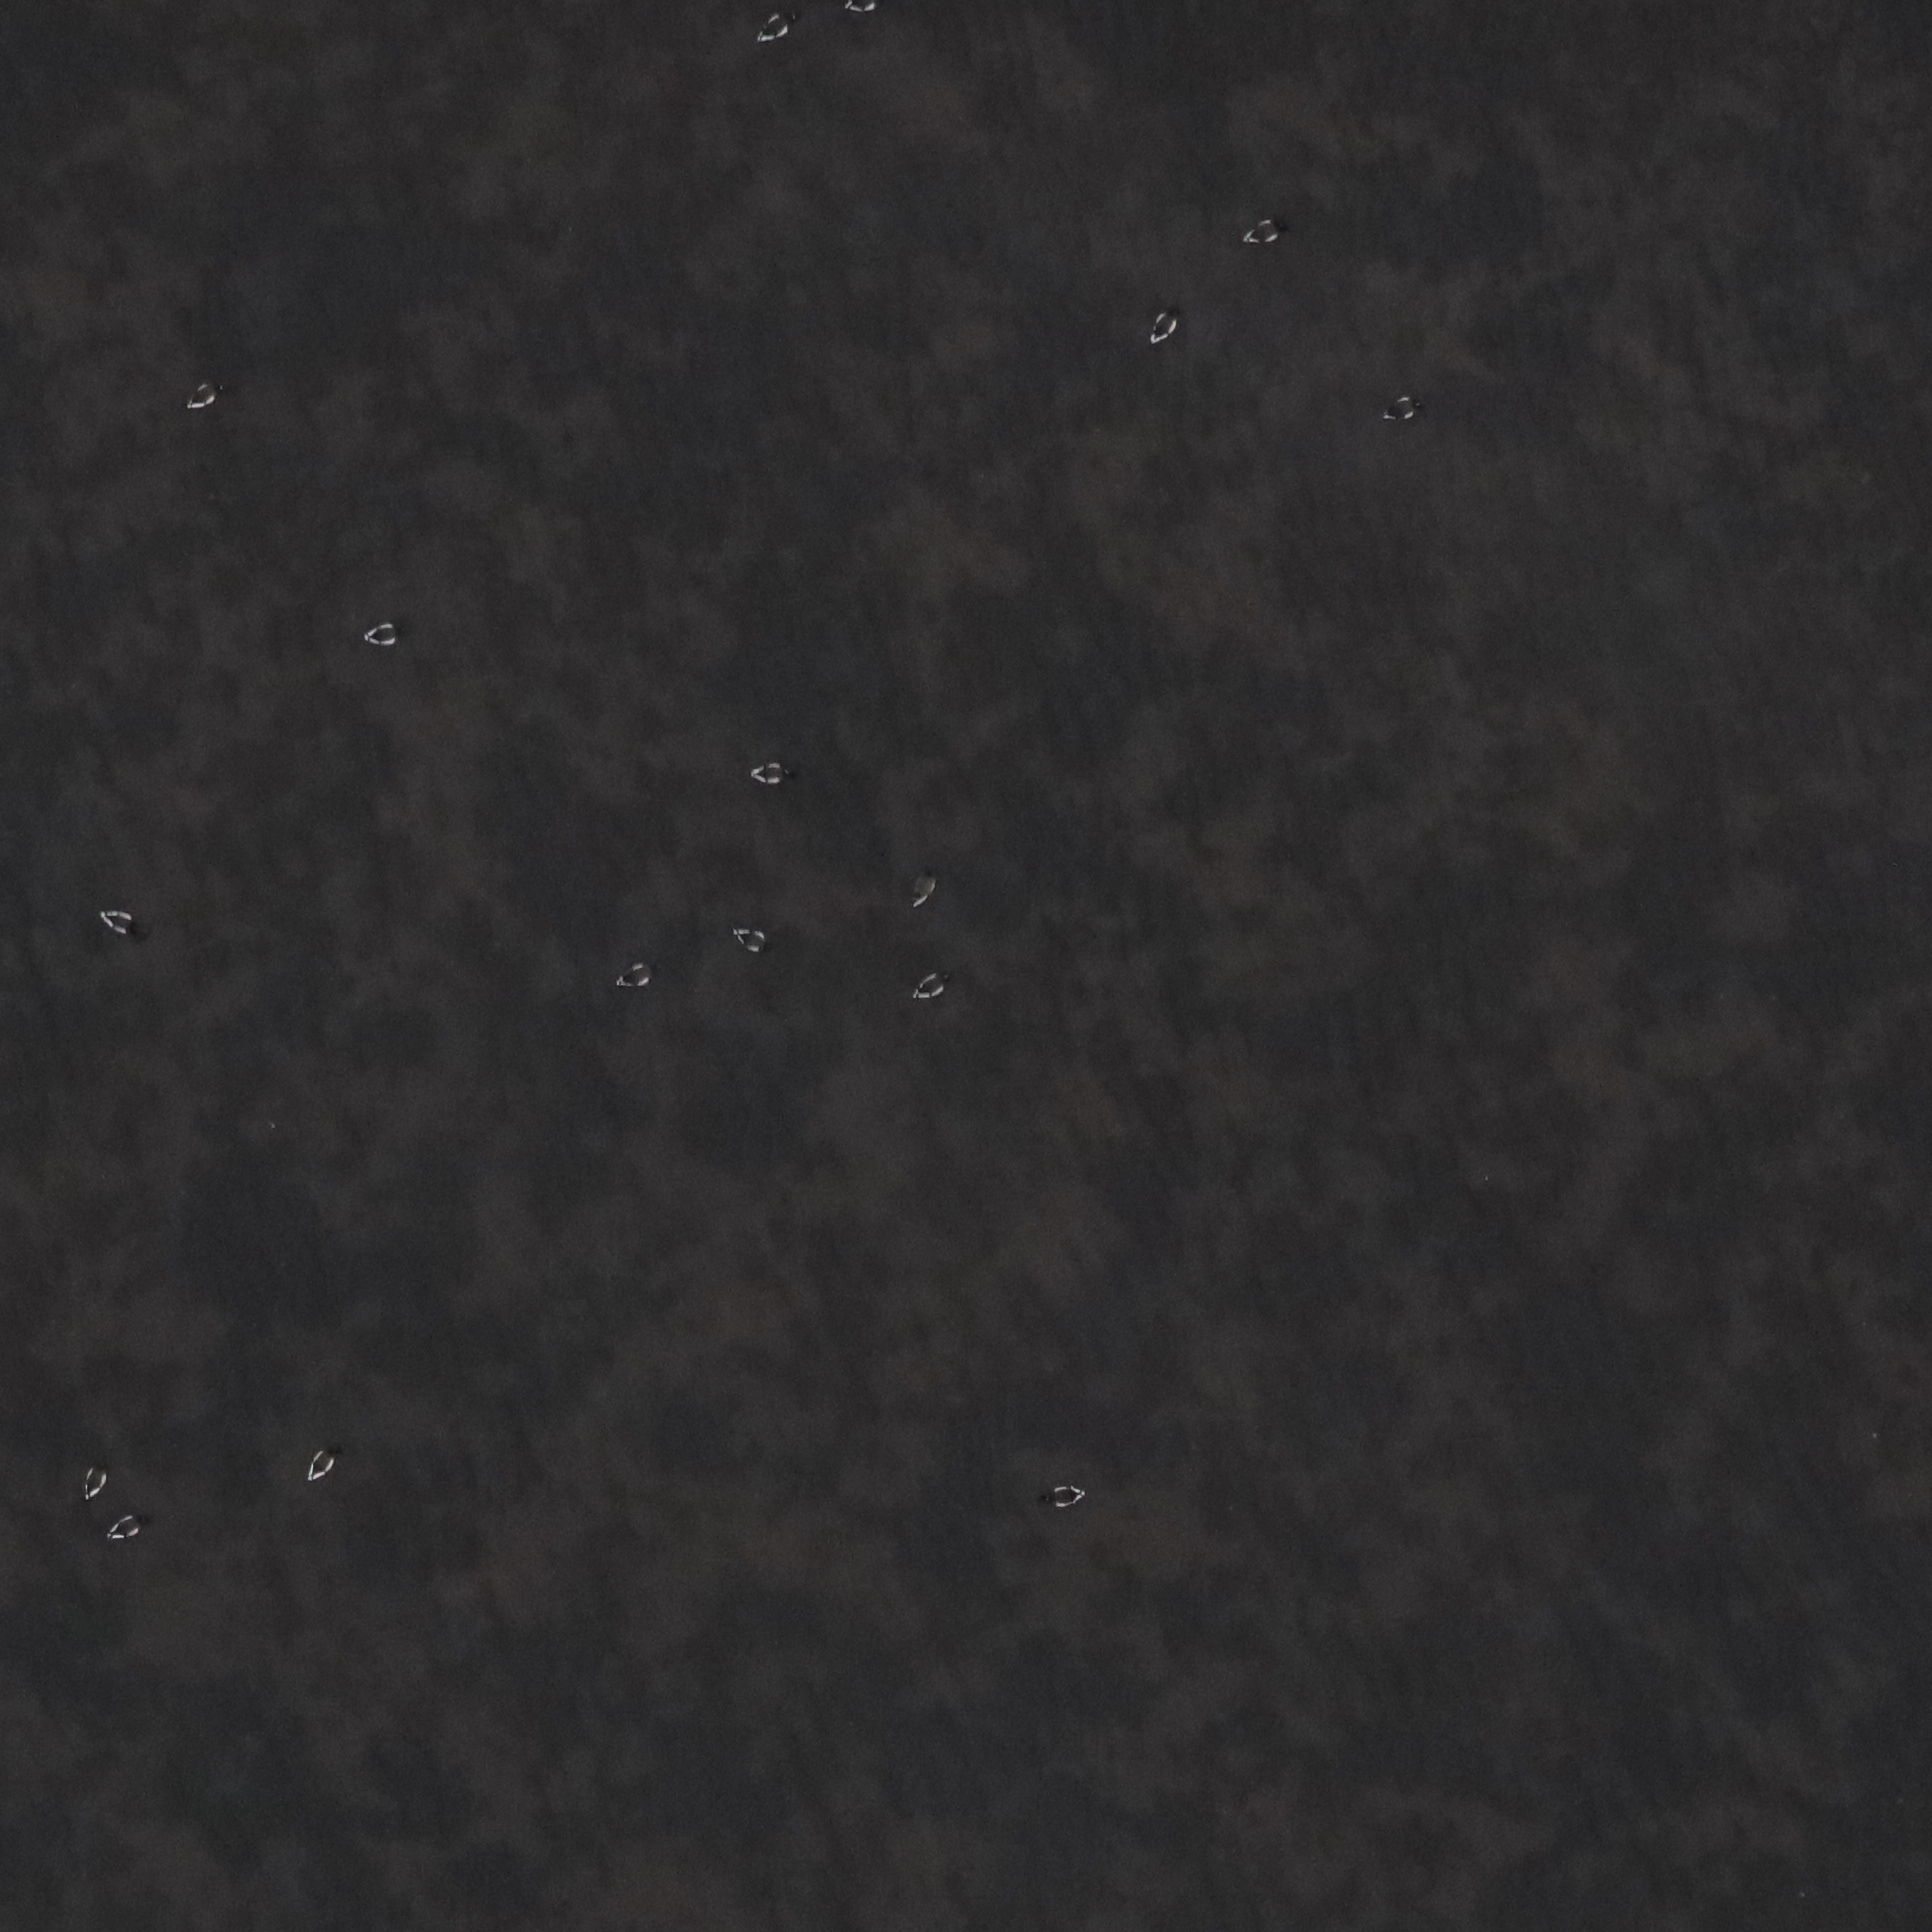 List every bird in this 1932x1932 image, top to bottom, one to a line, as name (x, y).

brant (861, 3)
brant (775, 26)
brant (1263, 231)
brant (1165, 325)
brant (204, 393)
brant (1404, 410)
brant (383, 636)
brant (773, 774)
brant (923, 890)
brant (120, 924)
brant (751, 939)
brant (636, 973)
brant (932, 985)
brant (322, 1462)
brant (94, 1481)
brant (1064, 1495)
brant (125, 1527)